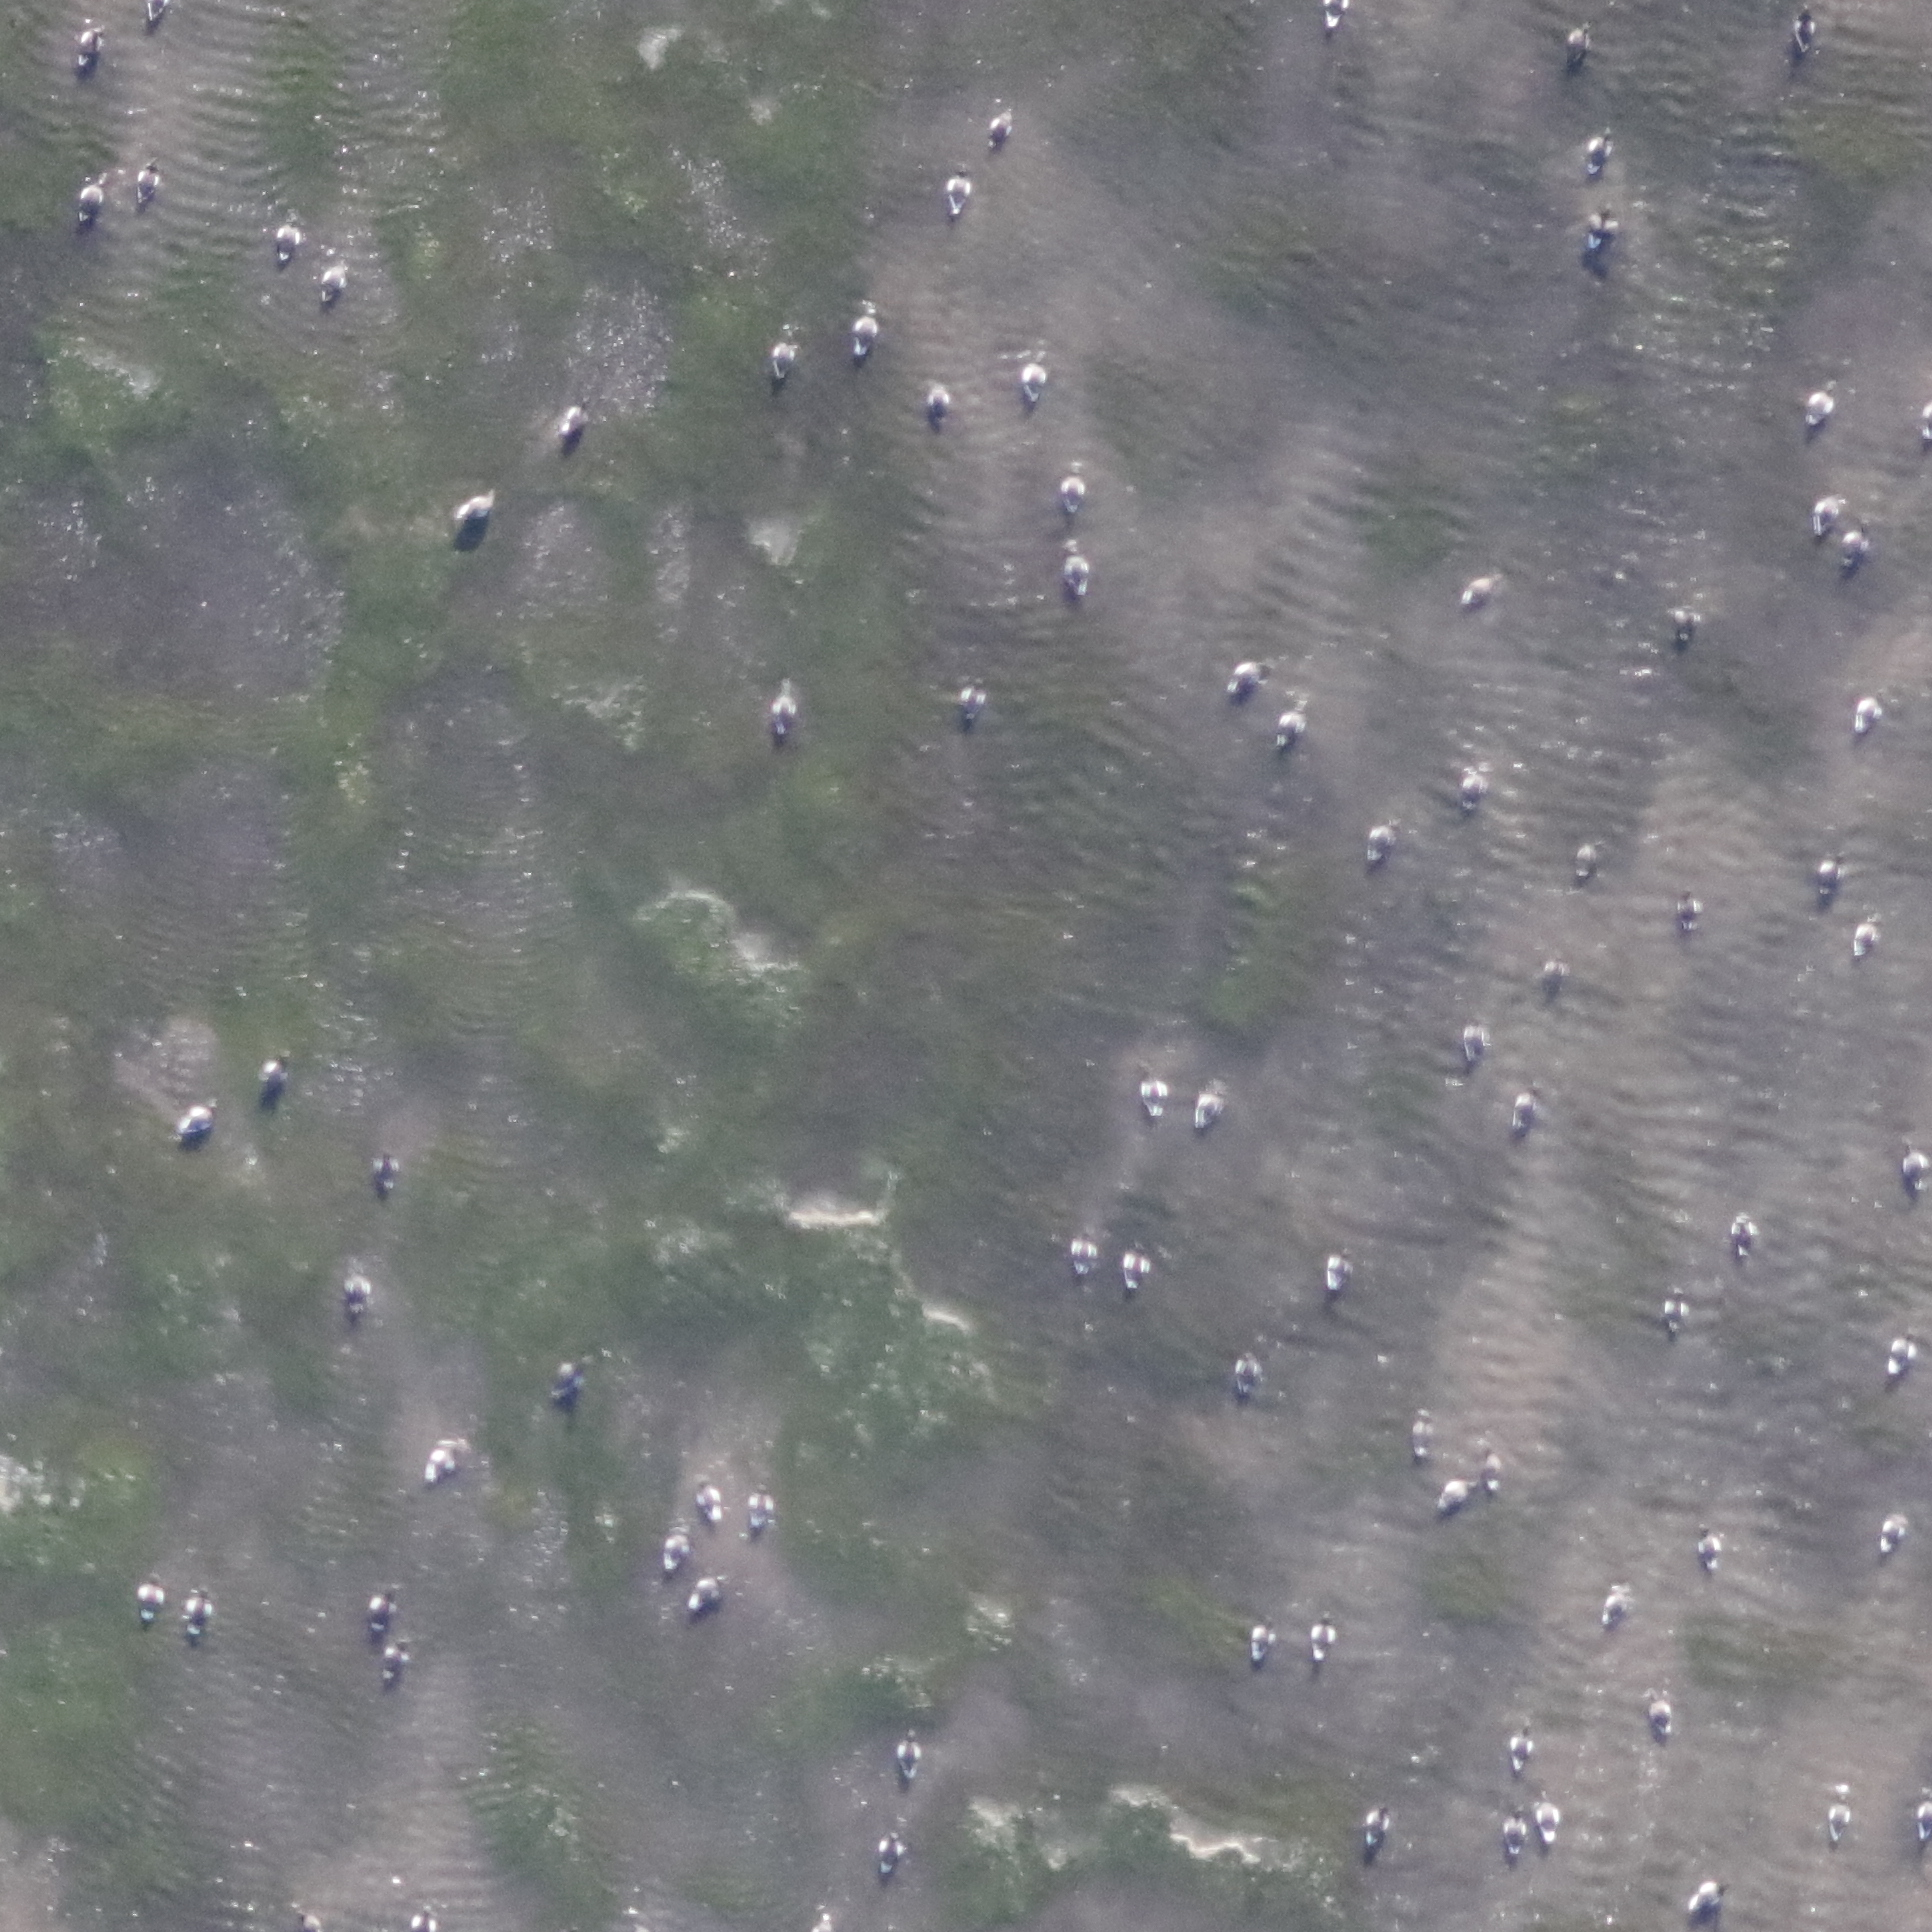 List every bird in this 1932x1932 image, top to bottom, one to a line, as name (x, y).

brant (1328, 5)
brant (1810, 37)
brant (1577, 43)
brant (88, 54)
brant (1007, 117)
brant (1601, 152)
brant (148, 183)
brant (959, 191)
brant (91, 199)
brant (1602, 240)
brant (291, 242)
brant (329, 278)
brant (867, 331)
brant (776, 363)
brant (1037, 376)
brant (938, 391)
brant (1820, 407)
brant (579, 422)
brant (1077, 487)
brant (1819, 514)
brant (470, 522)
brant (1854, 549)
brant (1075, 573)
brant (1486, 596)
brant (1686, 625)
brant (1234, 672)
brant (969, 702)
brant (1875, 711)
brant (774, 720)
brant (1289, 741)
brant (1475, 782)
brant (1378, 843)
brant (1593, 862)
brant (1820, 874)
brant (1693, 905)
brant (1867, 929)
brant (1557, 987)
brant (1469, 1041)
brant (283, 1076)
brant (1160, 1092)
brant (1210, 1108)
brant (1528, 1117)
brant (191, 1121)
brant (386, 1179)
brant (1922, 1180)
brant (1740, 1244)
brant (1074, 1253)
brant (1131, 1268)
brant (1340, 1277)
brant (353, 1289)
brant (1684, 1309)
brant (1896, 1364)
brant (1248, 1370)
brant (568, 1379)
brant (1413, 1427)
brant (1495, 1467)
brant (1445, 1488)
brant (712, 1503)
brant (763, 1510)
brant (1878, 1532)
brant (1701, 1547)
brant (673, 1559)
brant (712, 1591)
brant (151, 1599)
brant (382, 1606)
brant (202, 1610)
brant (1616, 1616)
brant (1322, 1637)
brant (1262, 1644)
brant (395, 1671)
brant (1660, 1724)
brant (1514, 1745)
brant (909, 1752)
brant (1846, 1816)
brant (1926, 1816)
brant (1552, 1824)
brant (1375, 1827)
brant (1513, 1834)
brant (892, 1850)
brant (1711, 1899)
brant (423, 1929)
brant (821, 1930)